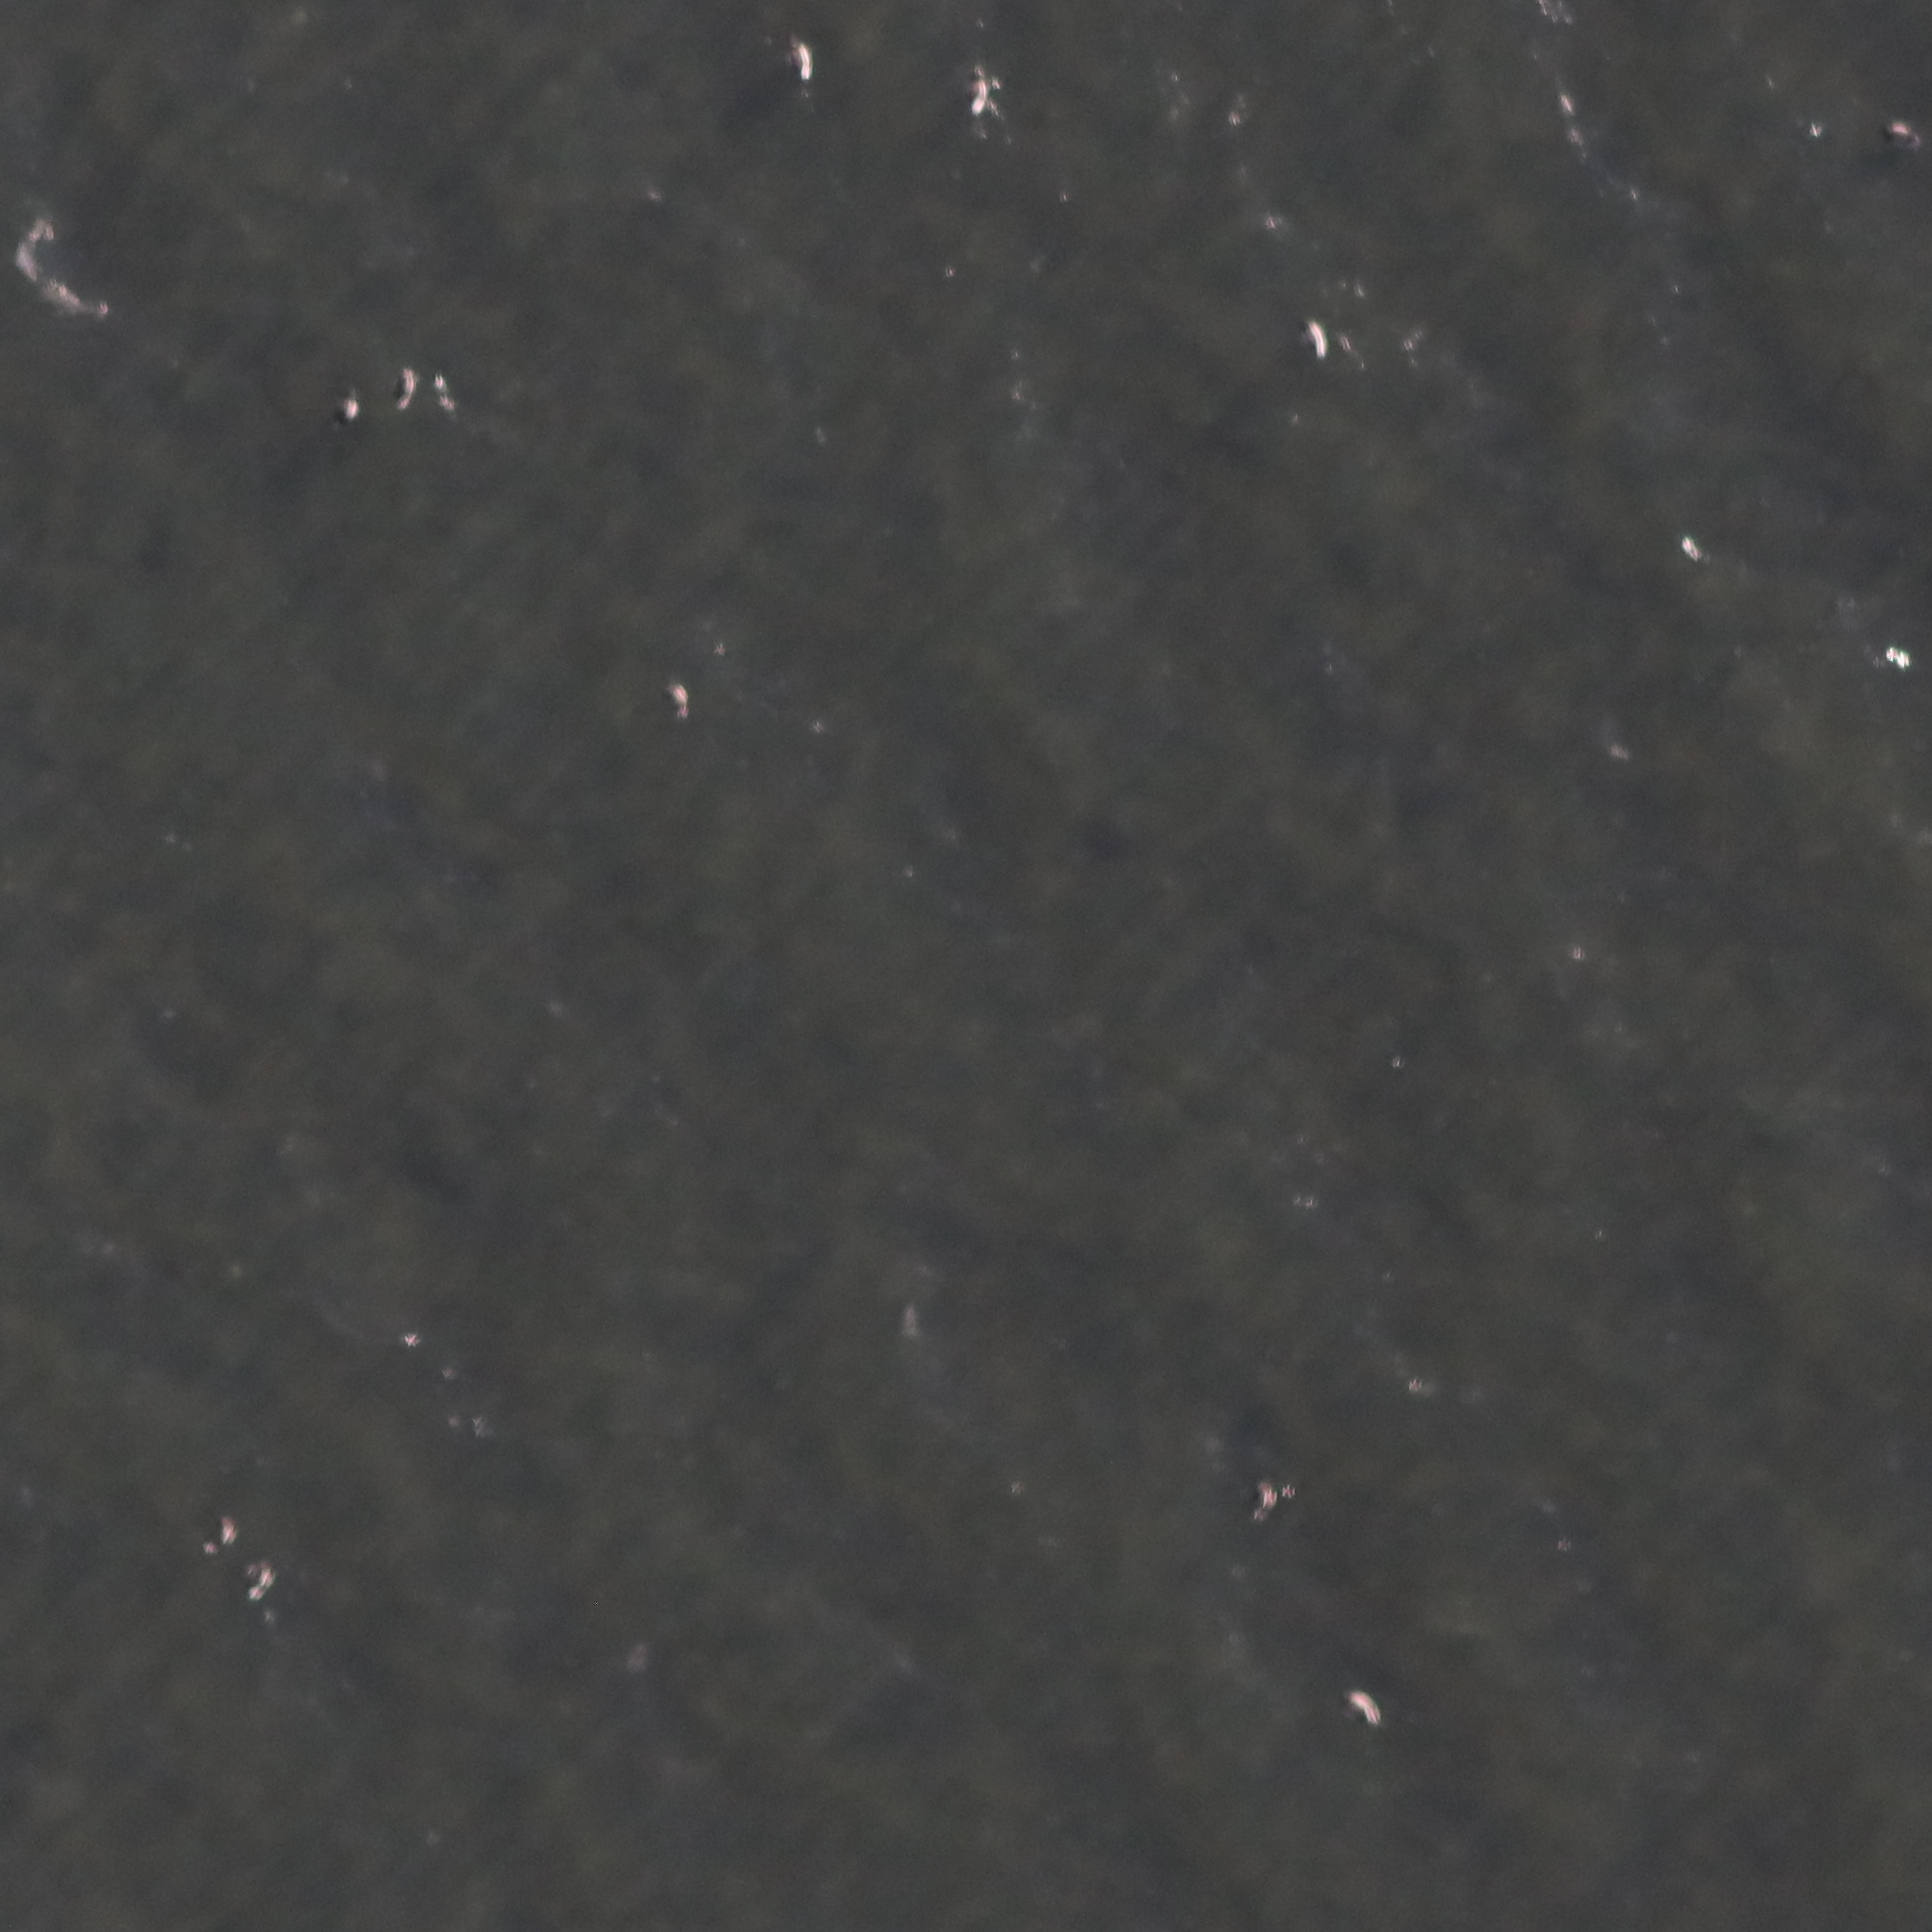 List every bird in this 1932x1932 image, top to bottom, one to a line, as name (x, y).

brant (799, 59)
brant (975, 94)
brant (1901, 137)
brant (1311, 340)
brant (405, 389)
brant (345, 407)
brant (677, 698)
brant (1260, 1497)
brant (217, 1539)
brant (259, 1579)
brant (1365, 1713)